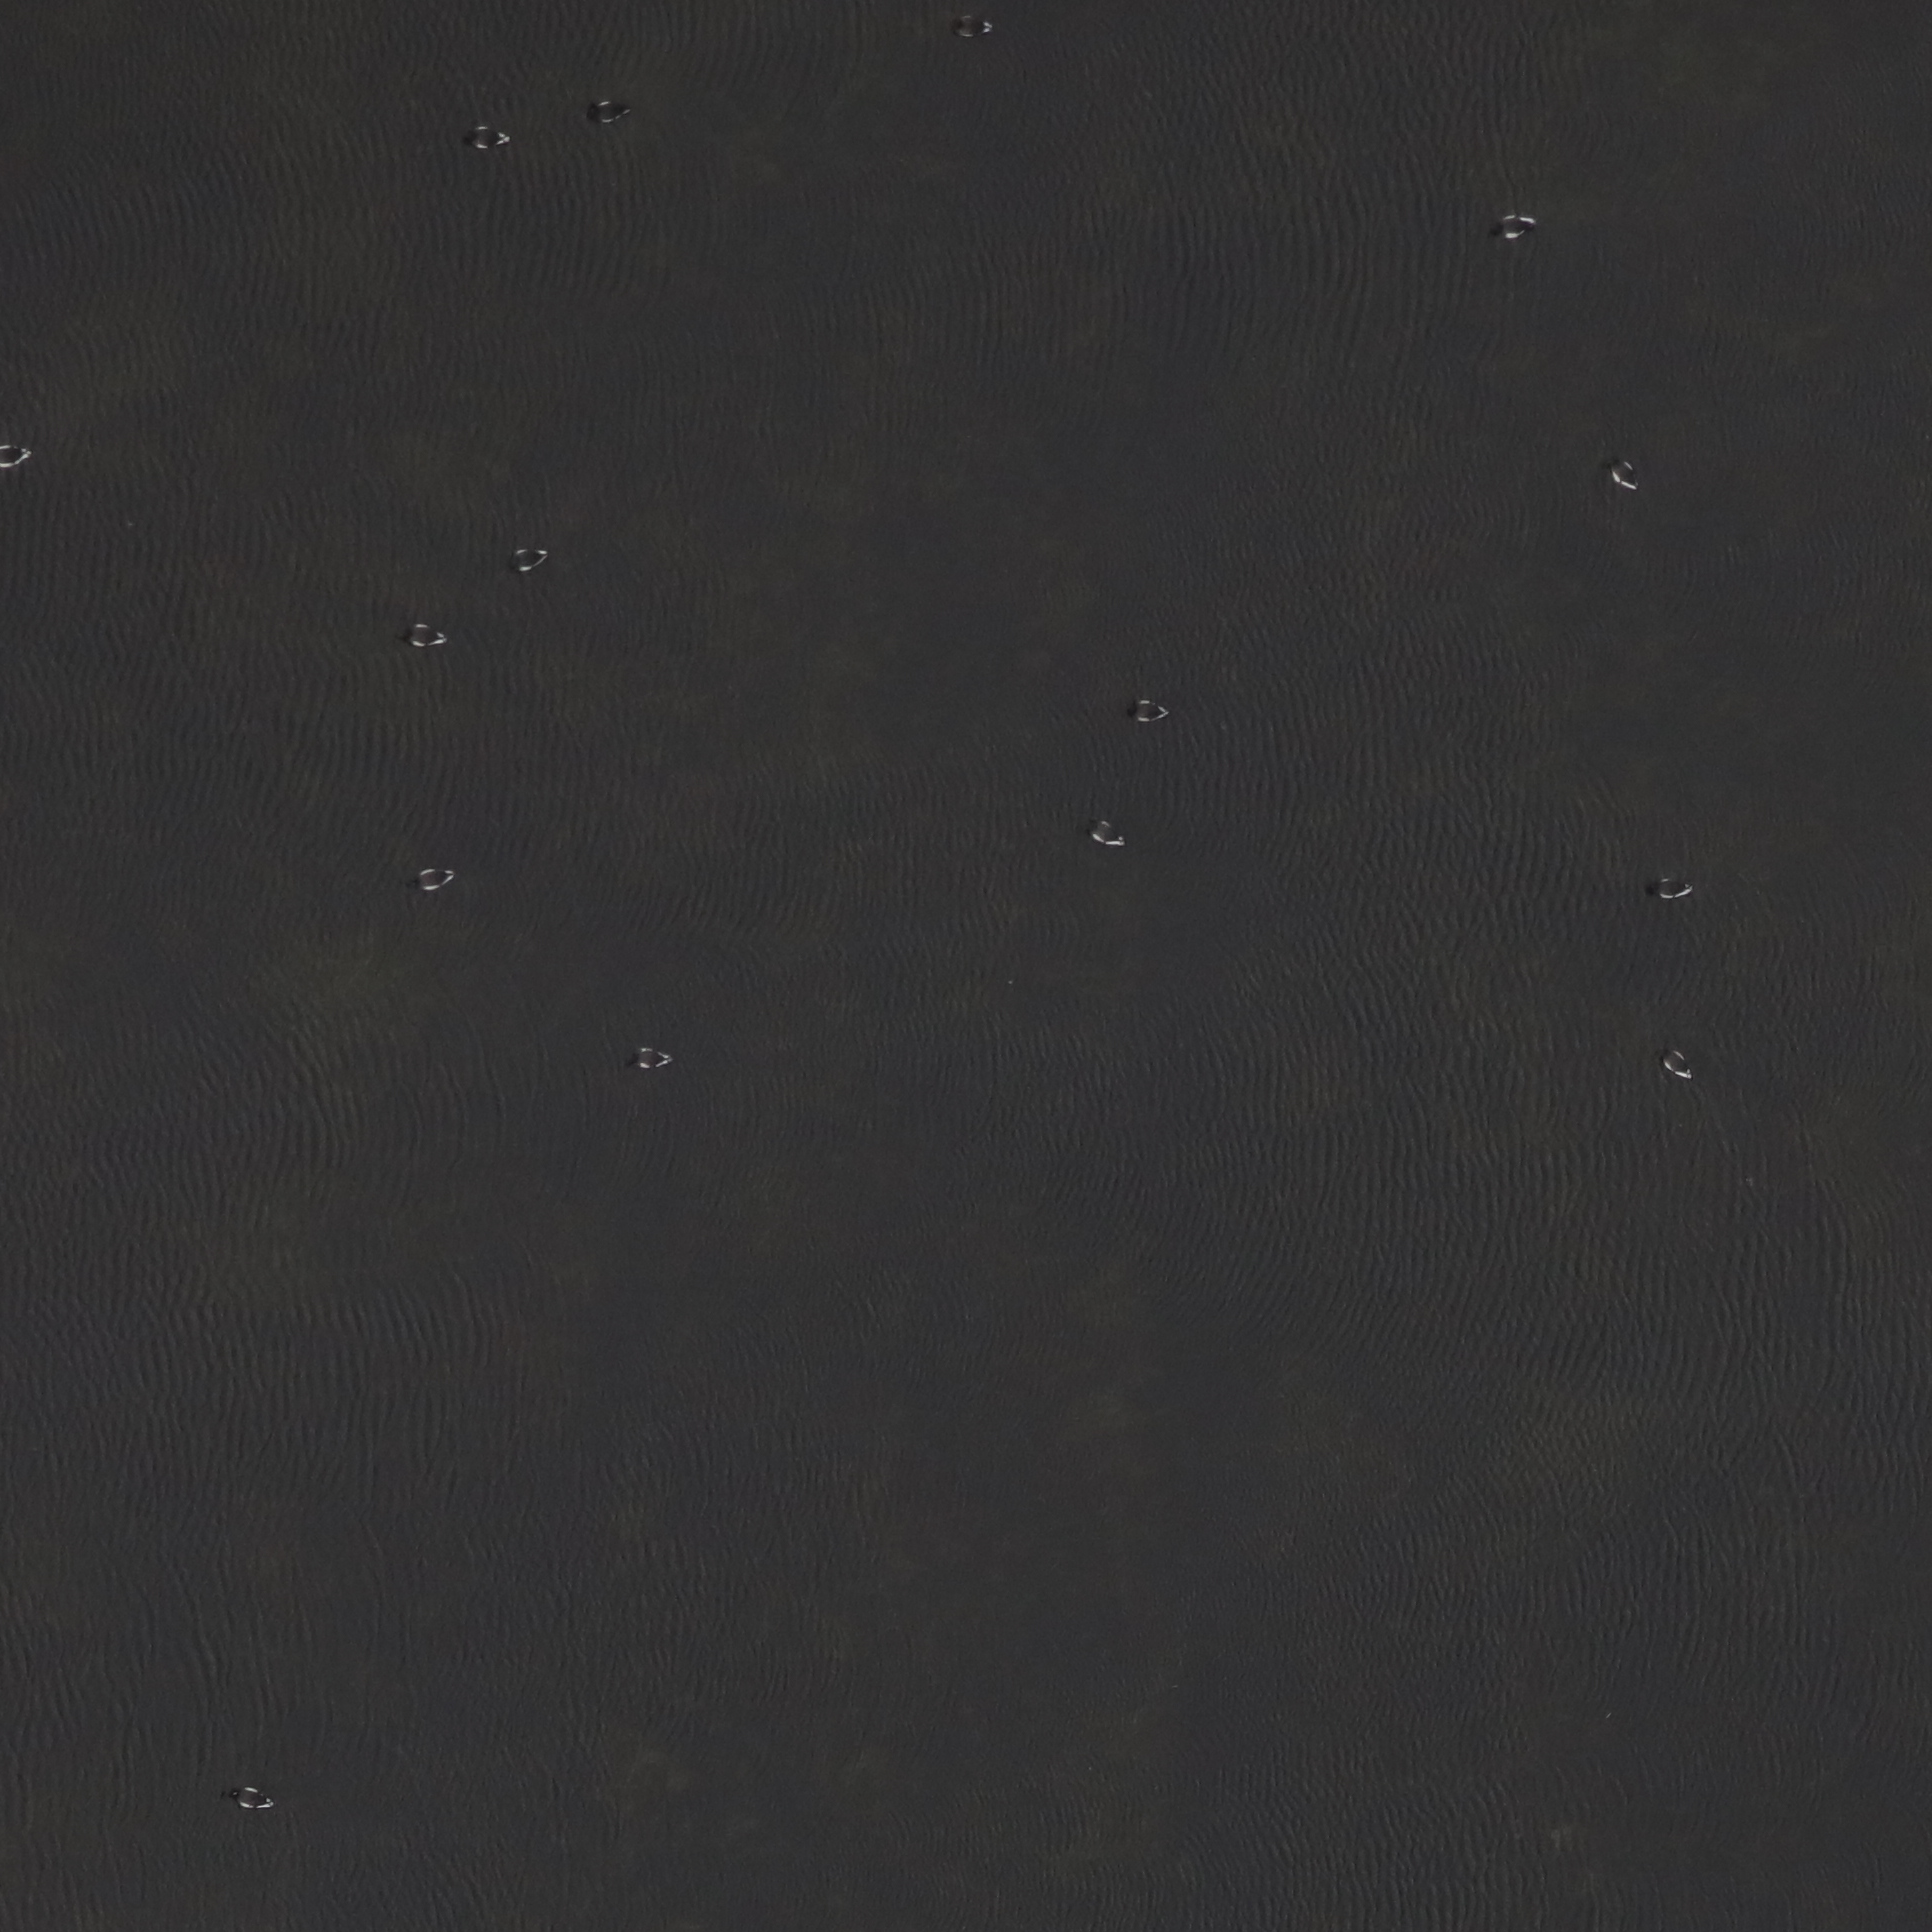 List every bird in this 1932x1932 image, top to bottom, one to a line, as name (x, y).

brant (970, 26)
brant (606, 113)
brant (486, 138)
brant (1511, 224)
brant (8, 456)
brant (1623, 472)
brant (528, 559)
brant (423, 637)
brant (1147, 711)
brant (1103, 830)
brant (433, 880)
brant (1668, 889)
brant (647, 1057)
brant (1675, 1065)
brant (249, 1797)